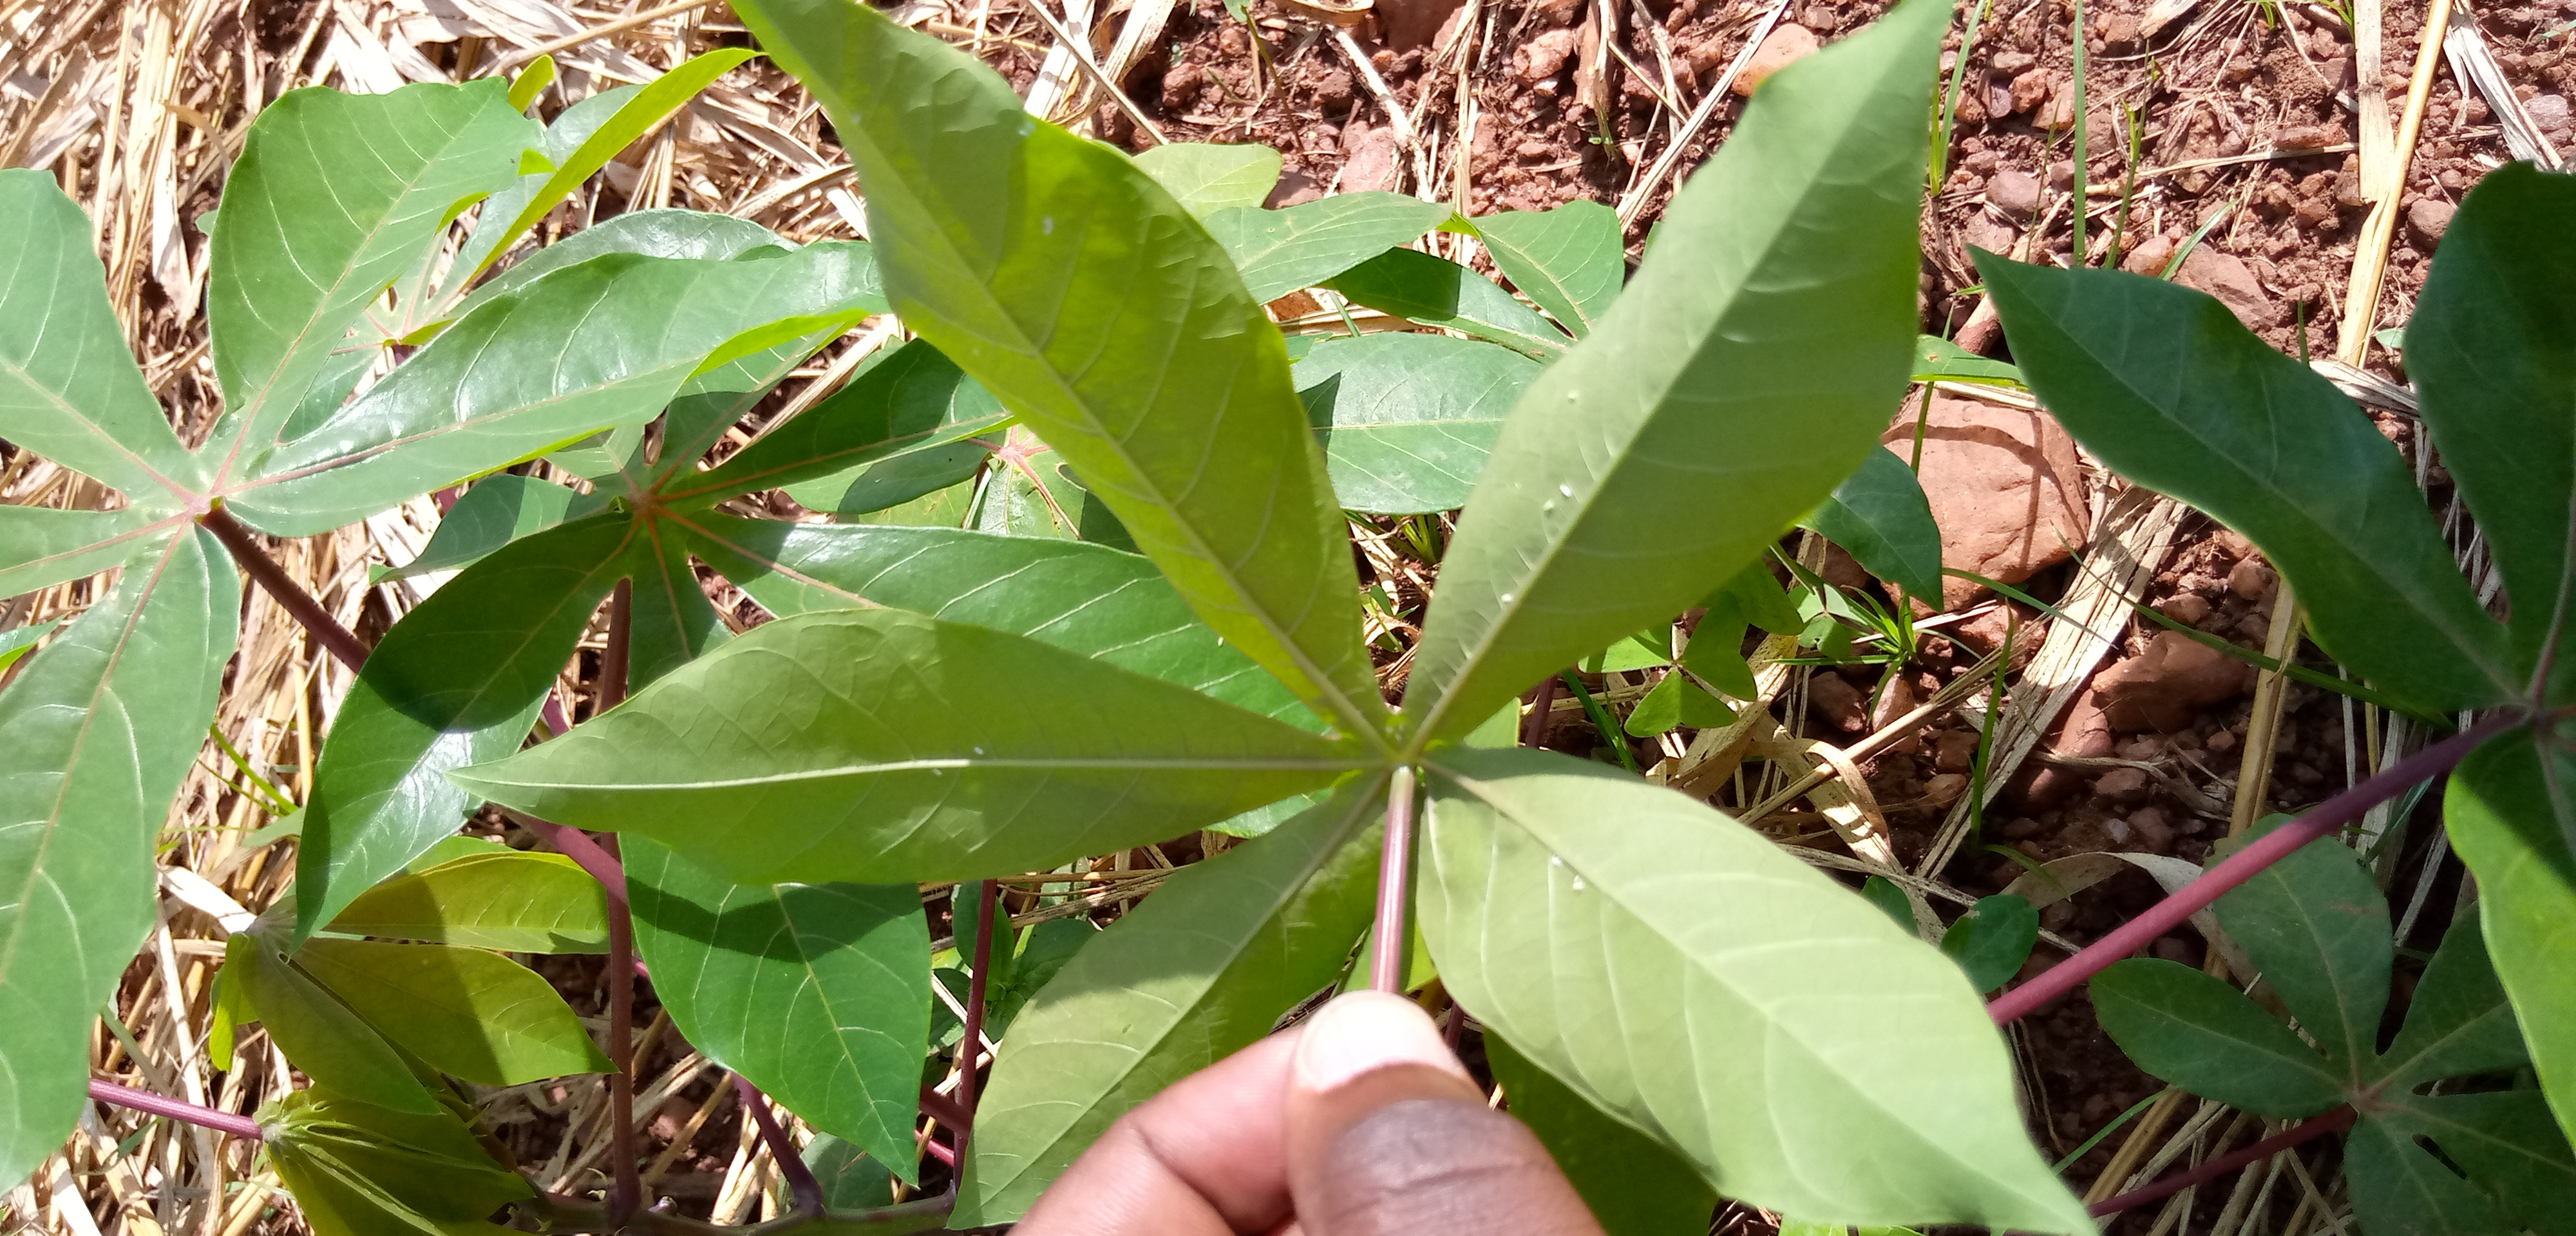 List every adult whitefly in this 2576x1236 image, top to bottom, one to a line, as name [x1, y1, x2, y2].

whitefly [1559, 389, 1581, 406]
whitefly [1557, 479, 1575, 503]
whitefly [1540, 494, 1556, 518]
whitefly [1497, 586, 1520, 609]
whitefly [971, 742, 988, 759]
whitefly [1546, 853, 1564, 868]
whitefly [1567, 876, 1590, 892]